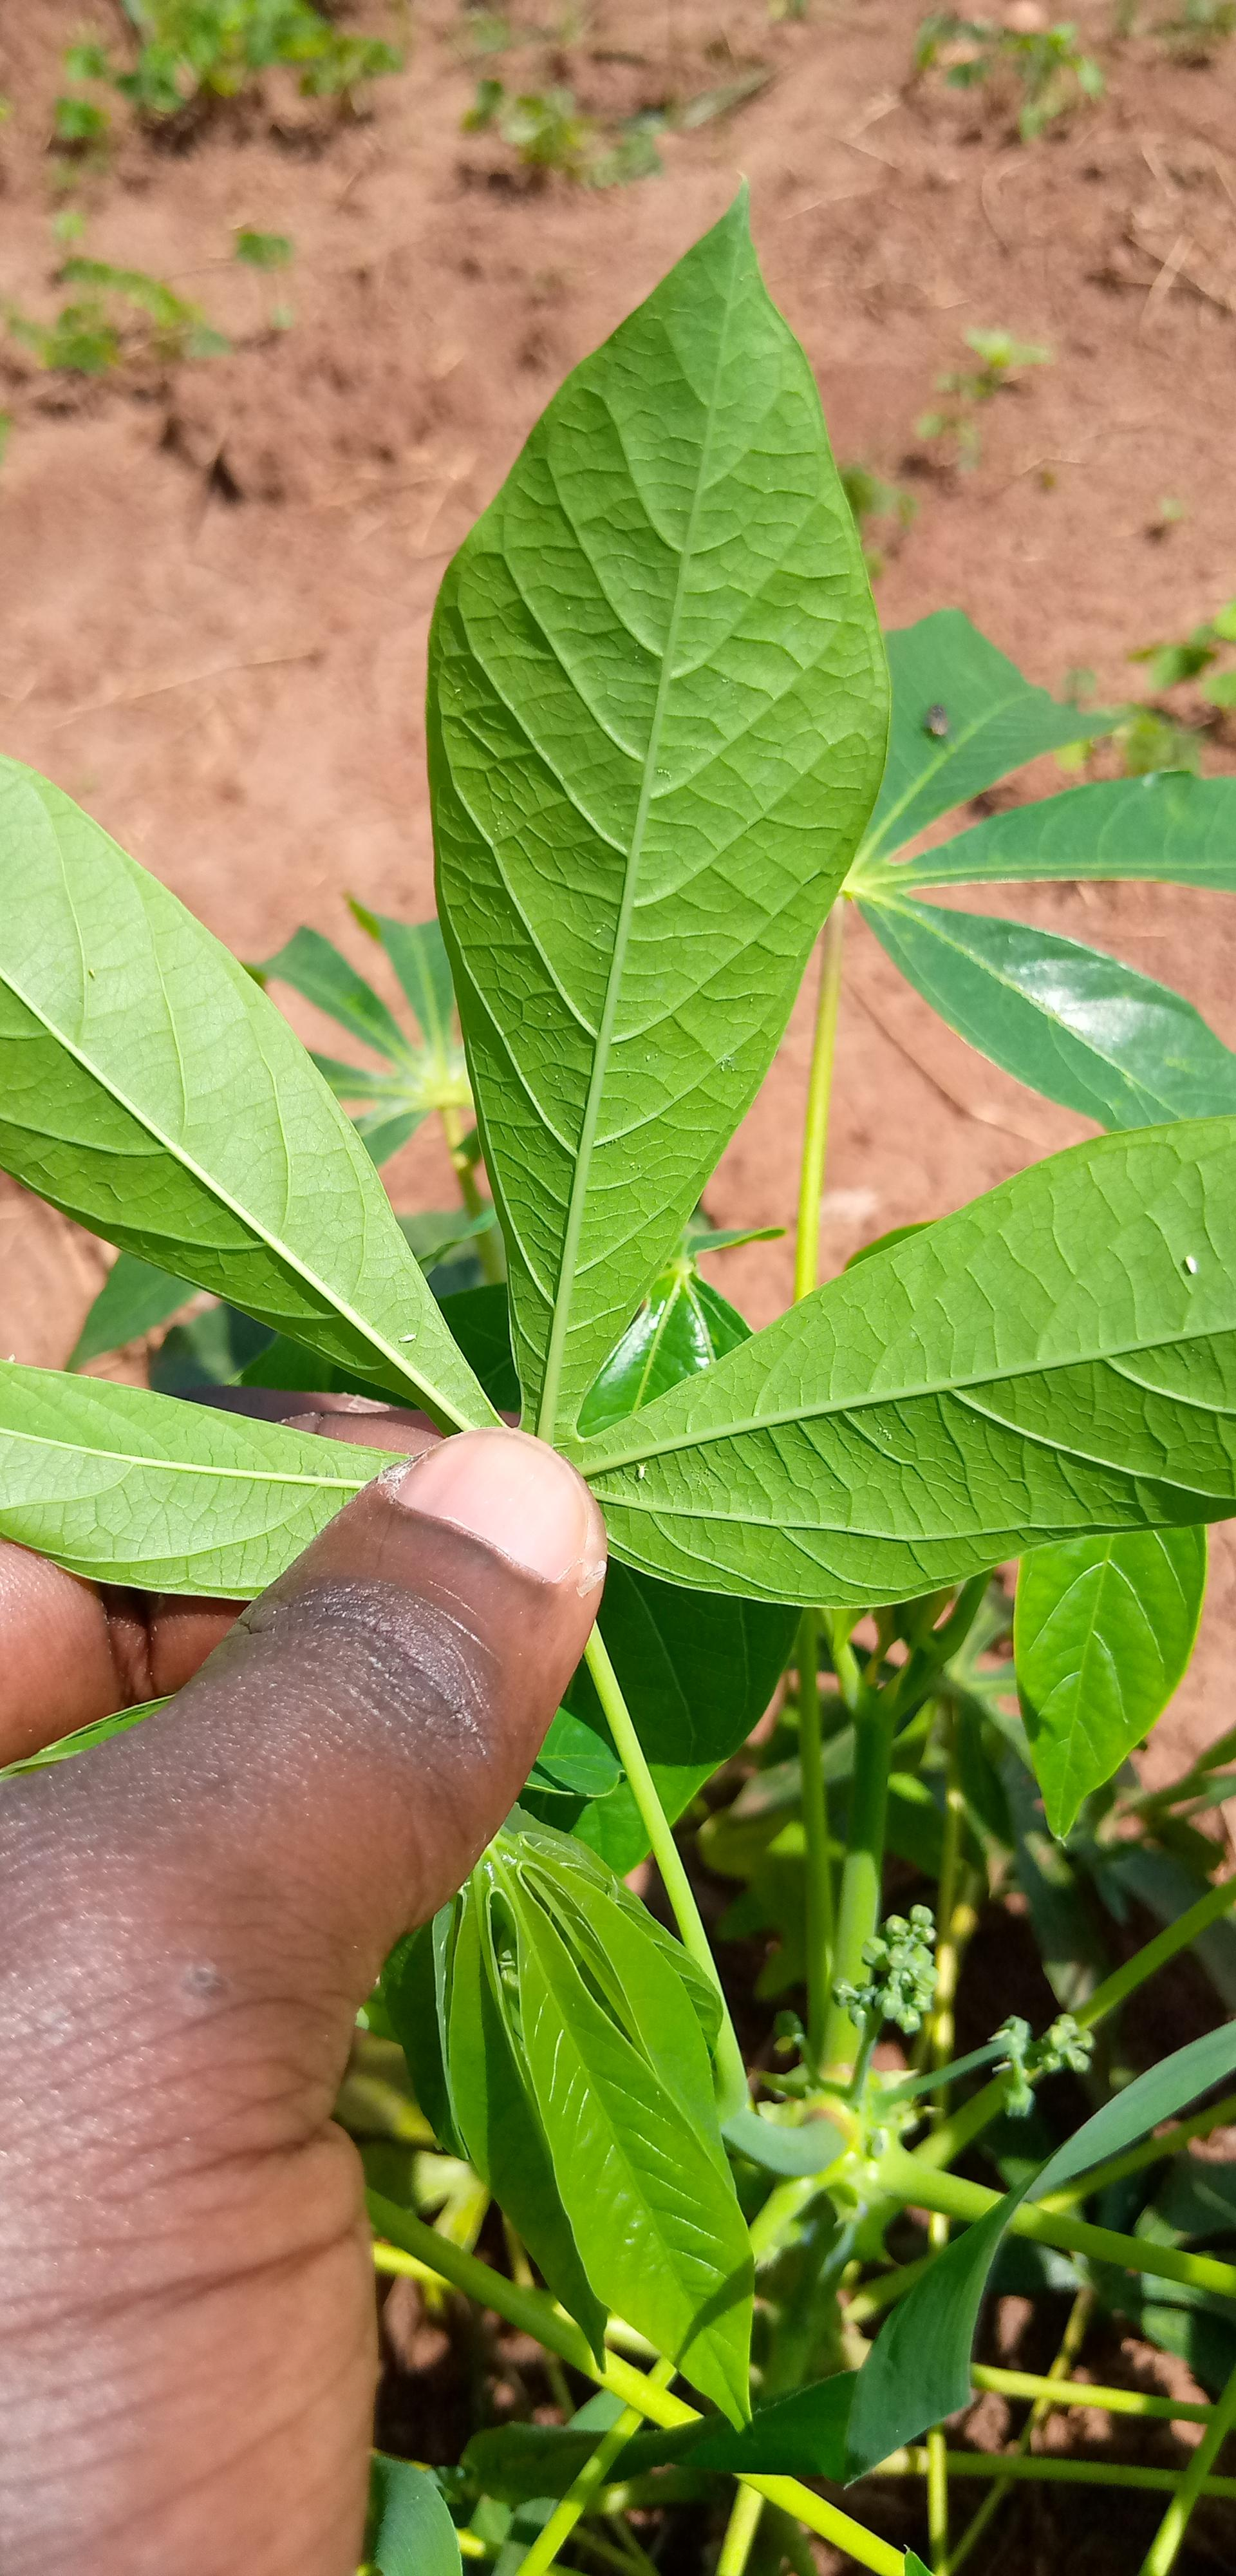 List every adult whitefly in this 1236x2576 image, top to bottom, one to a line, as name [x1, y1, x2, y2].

whitefly [1178, 1252, 1203, 1285]
whitefly [398, 1331, 427, 1348]
whitefly [627, 1459, 655, 1482]